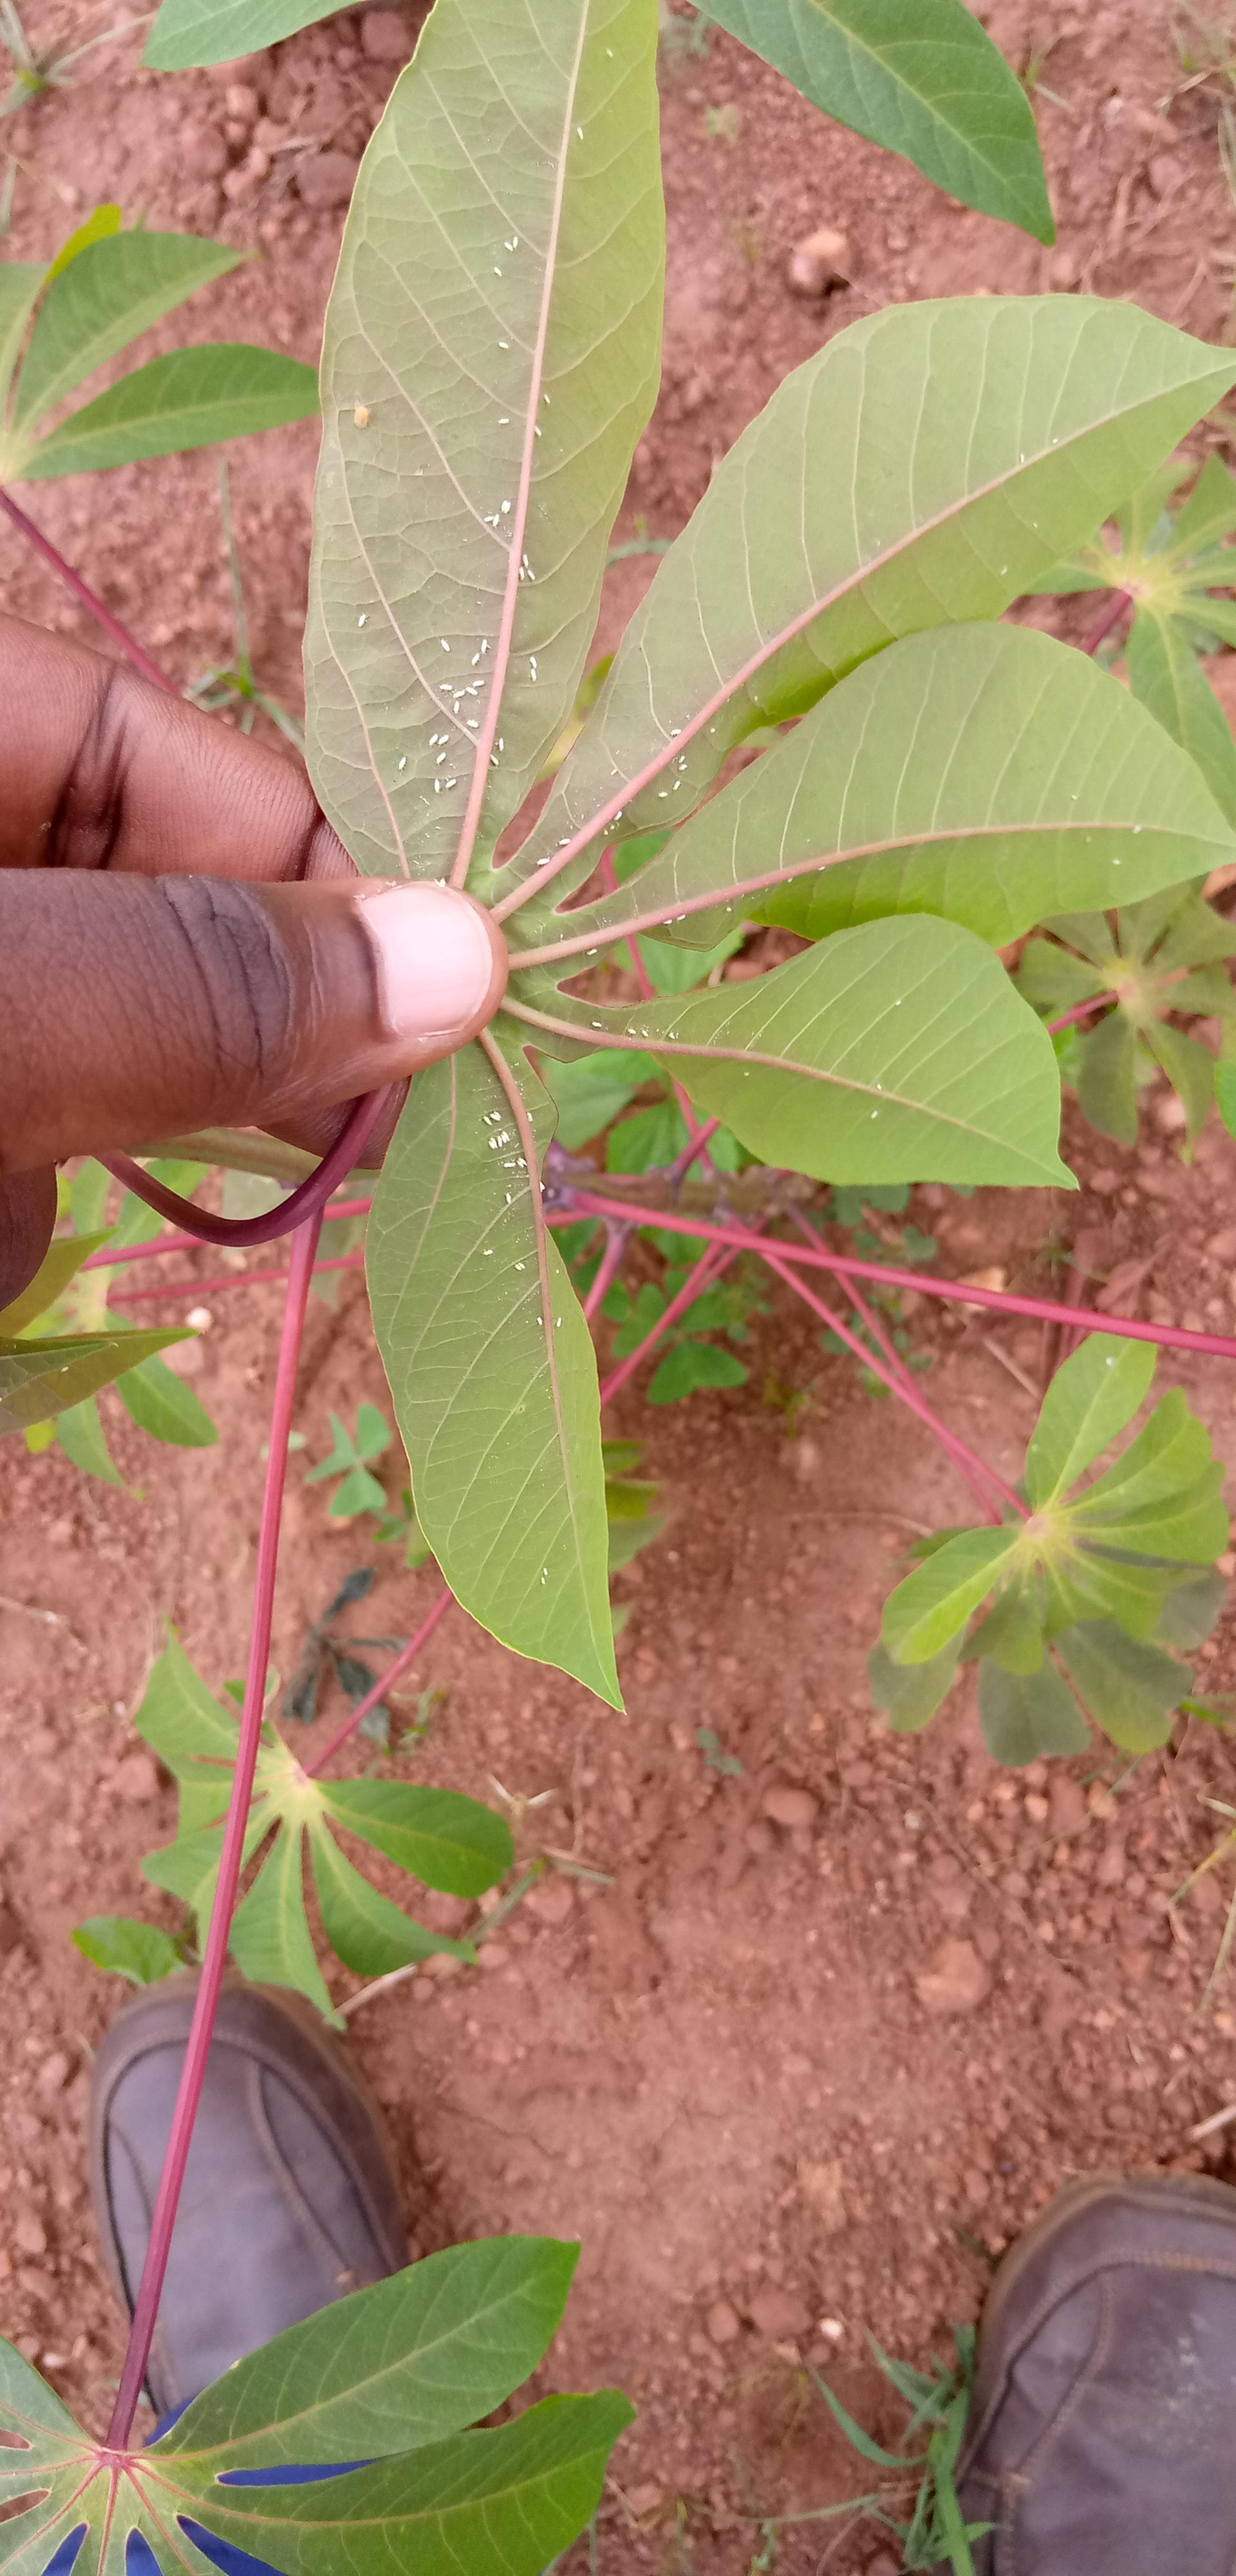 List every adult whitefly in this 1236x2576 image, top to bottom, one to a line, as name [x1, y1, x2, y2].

whitefly [603, 45, 616, 60]
whitefly [575, 126, 586, 142]
whitefly [512, 234, 521, 251]
whitefly [503, 240, 514, 252]
whitefly [491, 265, 505, 278]
whitefly [496, 339, 511, 353]
whitefly [541, 392, 553, 408]
whitefly [496, 417, 512, 426]
whitefly [532, 424, 545, 438]
whitefly [1051, 437, 1060, 444]
whitefly [1019, 452, 1025, 464]
whitefly [500, 500, 508, 513]
whitefly [505, 501, 511, 515]
whitefly [492, 513, 501, 529]
whitefly [483, 515, 495, 524]
whitefly [521, 552, 530, 567]
whitefly [518, 565, 525, 582]
whitefly [526, 568, 537, 583]
whitefly [355, 611, 371, 629]
whitefly [479, 636, 492, 655]
whitefly [438, 636, 454, 653]
whitefly [471, 652, 482, 667]
whitefly [528, 654, 540, 669]
whitefly [529, 668, 539, 682]
whitefly [470, 677, 487, 688]
whitefly [438, 682, 454, 692]
whitefly [465, 686, 479, 697]
whitefly [453, 689, 465, 699]
whitefly [452, 699, 463, 715]
whitefly [465, 717, 480, 730]
whitefly [709, 726, 717, 735]
whitefly [668, 726, 683, 737]
whitefly [428, 733, 439, 748]
whitefly [438, 733, 451, 746]
whitefly [497, 735, 505, 753]
whitefly [435, 752, 448, 765]
whitefly [489, 753, 500, 767]
whitefly [677, 754, 687, 764]
whitefly [396, 755, 409, 771]
whitefly [677, 763, 688, 773]
whitefly [608, 768, 619, 777]
whitefly [433, 777, 441, 795]
whitefly [445, 777, 458, 791]
whitefly [672, 779, 681, 793]
whitefly [656, 790, 670, 800]
whitefly [1069, 793, 1080, 801]
whitefly [612, 809, 624, 822]
whitefly [608, 824, 617, 831]
whitefly [602, 828, 609, 837]
whitefly [557, 837, 572, 846]
whitefly [534, 857, 552, 867]
whitefly [816, 865, 828, 873]
whitefly [432, 875, 449, 889]
whitefly [785, 876, 794, 884]
whitefly [724, 907, 733, 913]
whitefly [675, 913, 687, 922]
whitefly [660, 919, 673, 925]
whitefly [585, 947, 599, 956]
whitefly [894, 998, 902, 1009]
whitefly [590, 1020, 603, 1029]
whitefly [626, 1027, 637, 1036]
whitefly [640, 1027, 650, 1039]
whitefly [666, 1030, 677, 1041]
whitefly [869, 1109, 881, 1122]
whitefly [492, 1110, 503, 1119]
whitefly [527, 1111, 535, 1123]
whitefly [489, 1113, 501, 1122]
whitefly [481, 1115, 493, 1126]
whitefly [502, 1130, 510, 1142]
whitefly [500, 1133, 507, 1144]
whitefly [497, 1135, 503, 1148]
whitefly [489, 1136, 498, 1149]
whitefly [488, 1140, 495, 1150]
whitefly [518, 1157, 529, 1167]
whitefly [516, 1160, 525, 1168]
whitefly [503, 1161, 517, 1169]
whitefly [539, 1180, 547, 1193]
whitefly [504, 1191, 512, 1204]
whitefly [482, 1247, 495, 1257]
whitefly [518, 1262, 527, 1269]
whitefly [514, 1264, 523, 1272]
whitefly [536, 1314, 545, 1327]
whitefly [555, 1316, 565, 1329]
whitefly [542, 1567, 550, 1577]
whitefly [539, 1576, 547, 1586]